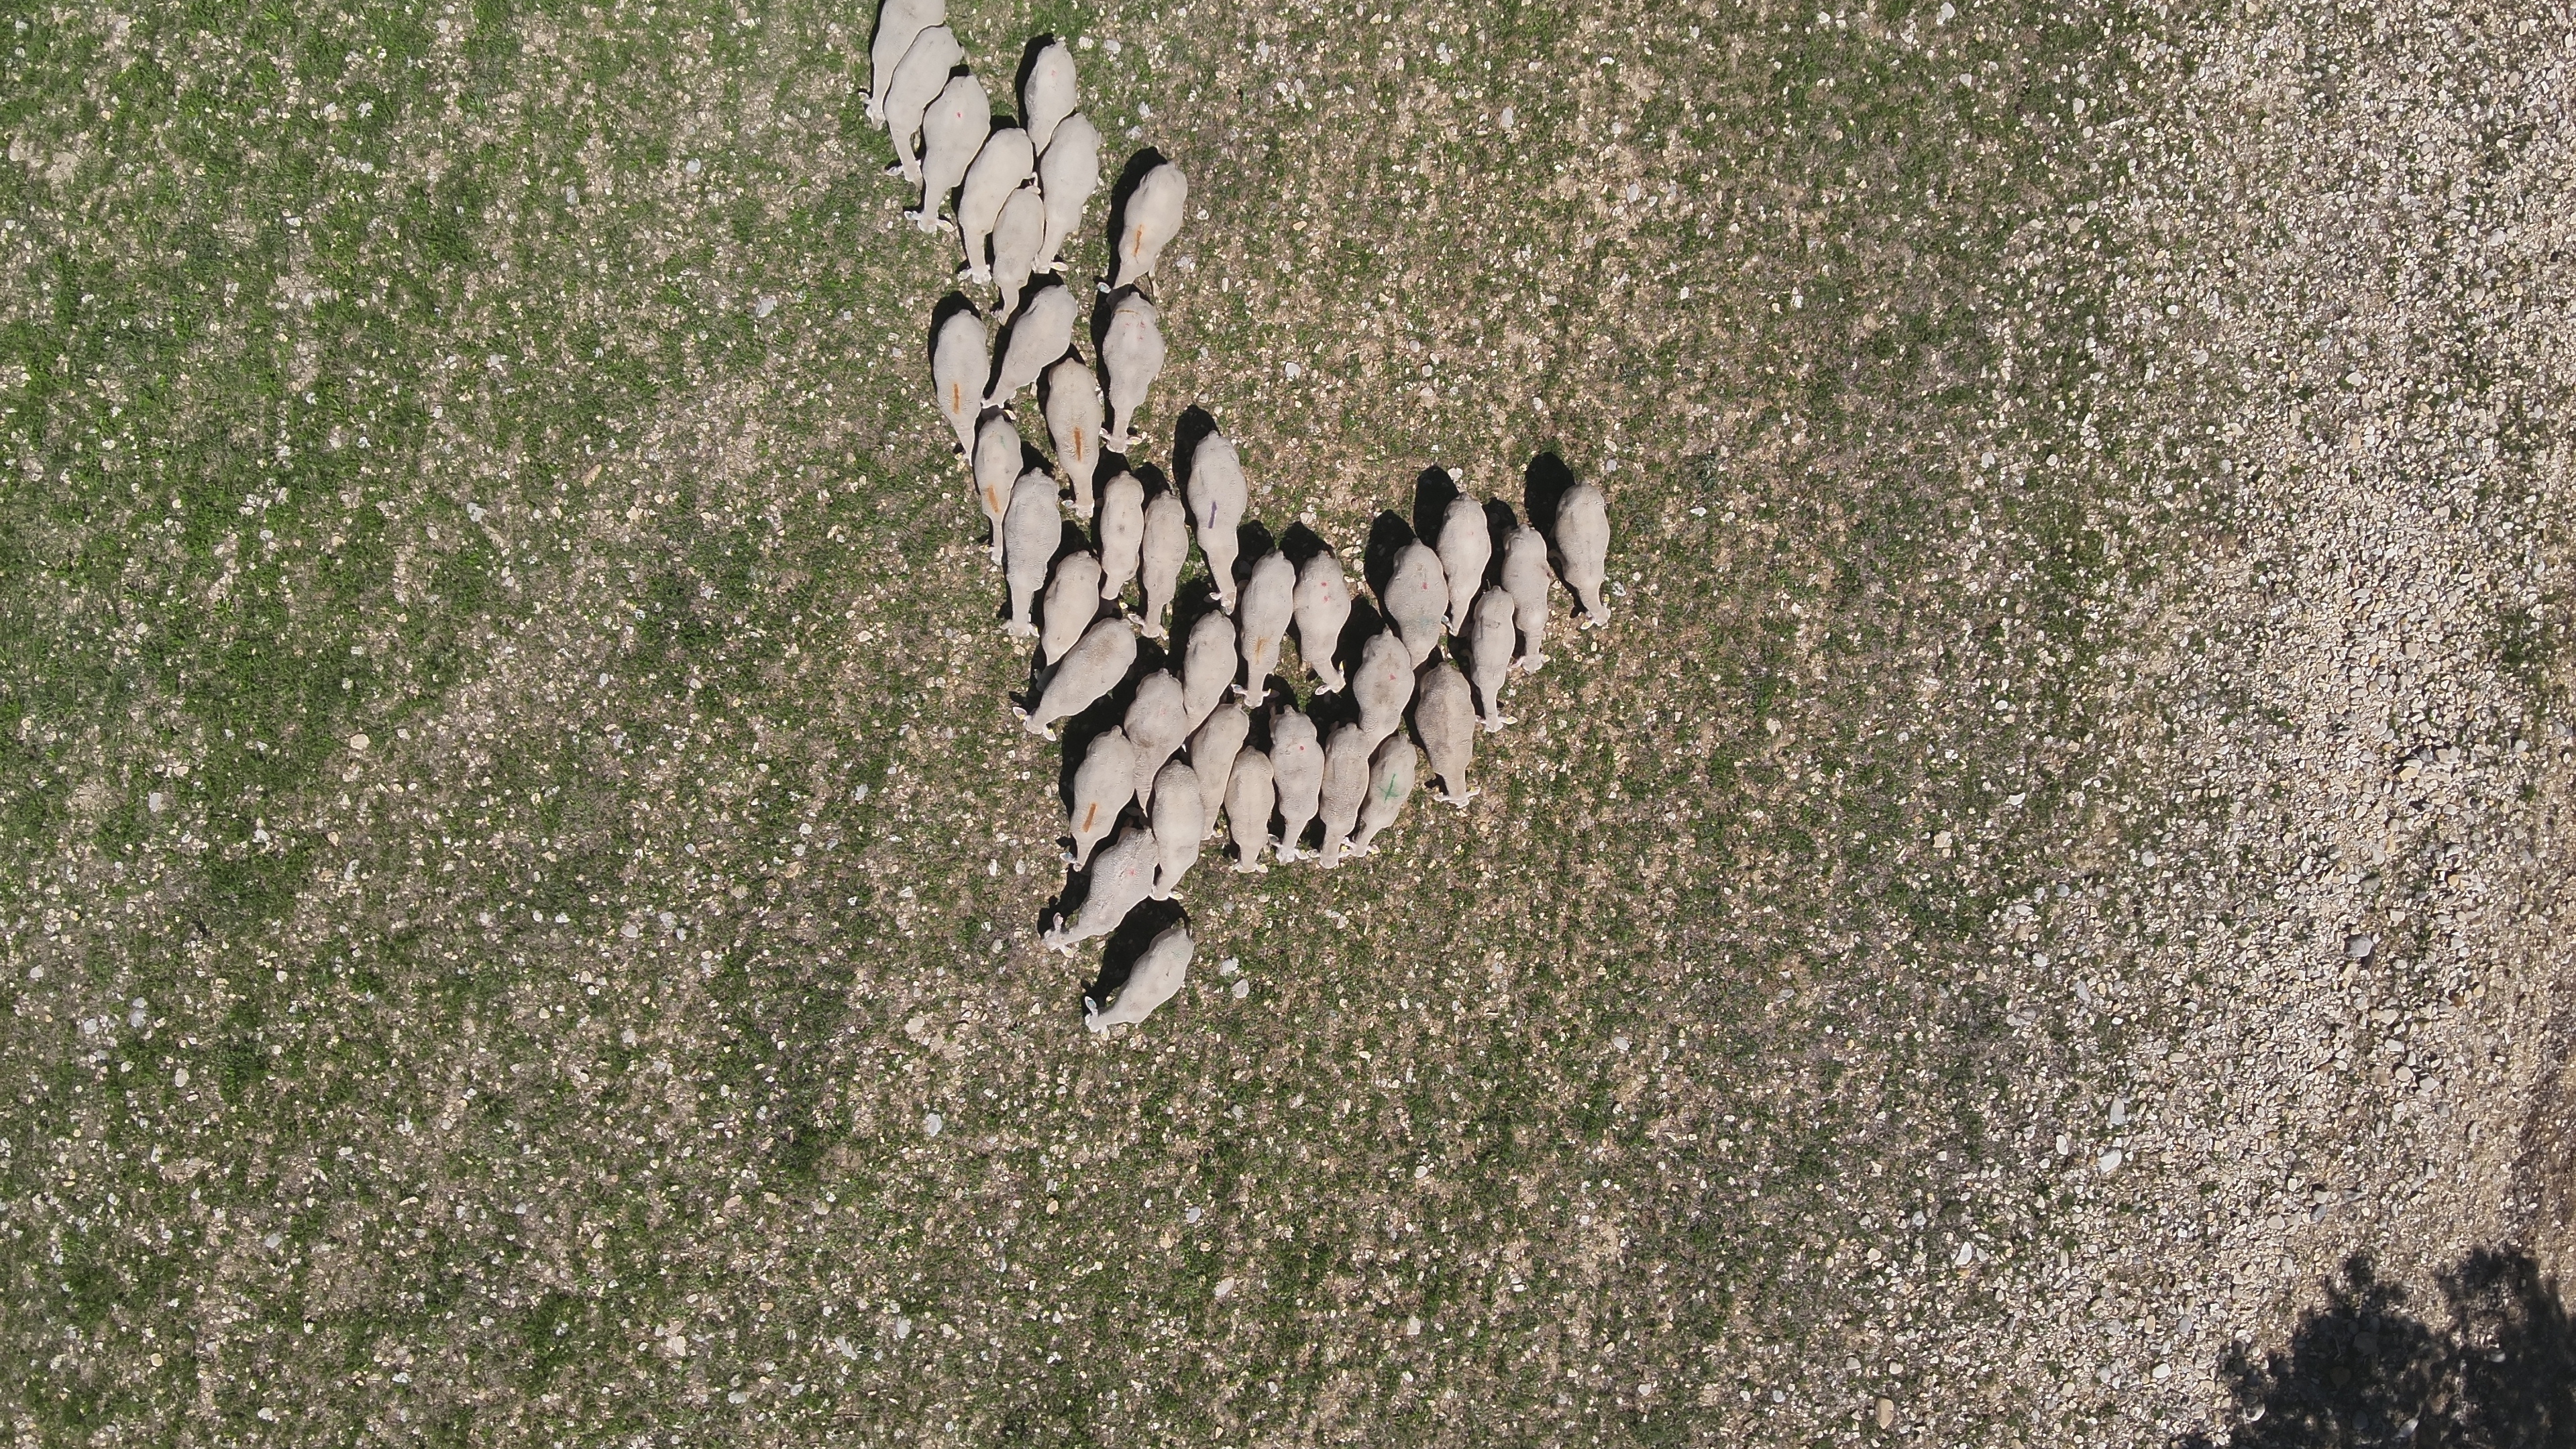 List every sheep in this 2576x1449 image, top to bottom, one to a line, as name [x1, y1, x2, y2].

sheep [858, 0, 947, 131]
sheep [882, 23, 963, 191]
sheep [1020, 36, 1082, 152]
sheep [900, 75, 992, 233]
sheep [1030, 114, 1099, 280]
sheep [957, 128, 1035, 285]
sheep [1097, 162, 1189, 309]
sheep [983, 189, 1052, 323]
sheep [979, 285, 1078, 420]
sheep [1098, 295, 1165, 452]
sheep [930, 311, 998, 429]
sheep [1046, 357, 1106, 518]
sheep [968, 413, 1027, 524]
sheep [1185, 432, 1250, 560]
sheep [997, 466, 1067, 641]
sheep [1095, 469, 1149, 609]
sheep [1548, 481, 1618, 627]
sheep [1134, 491, 1193, 639]
sheep [1436, 494, 1493, 637]
sheep [1499, 522, 1558, 674]
sheep [1383, 539, 1454, 667]
sheep [1033, 550, 1102, 692]
sheep [1232, 550, 1297, 709]
sheep [1292, 551, 1358, 695]
sheep [1463, 587, 1521, 733]
sheep [1177, 611, 1240, 737]
sheep [1014, 618, 1138, 741]
sheep [1346, 631, 1416, 753]
sheep [1413, 660, 1481, 810]
sheep [1119, 667, 1192, 821]
sheep [1185, 701, 1252, 841]
sheep [1268, 705, 1325, 866]
sheep [1059, 726, 1143, 873]
sheep [1307, 727, 1371, 868]
sheep [1341, 730, 1418, 858]
sheep [1224, 748, 1281, 874]
sheep [1142, 760, 1213, 902]
sheep [1039, 817, 1158, 959]
sheep [1083, 916, 1197, 1040]